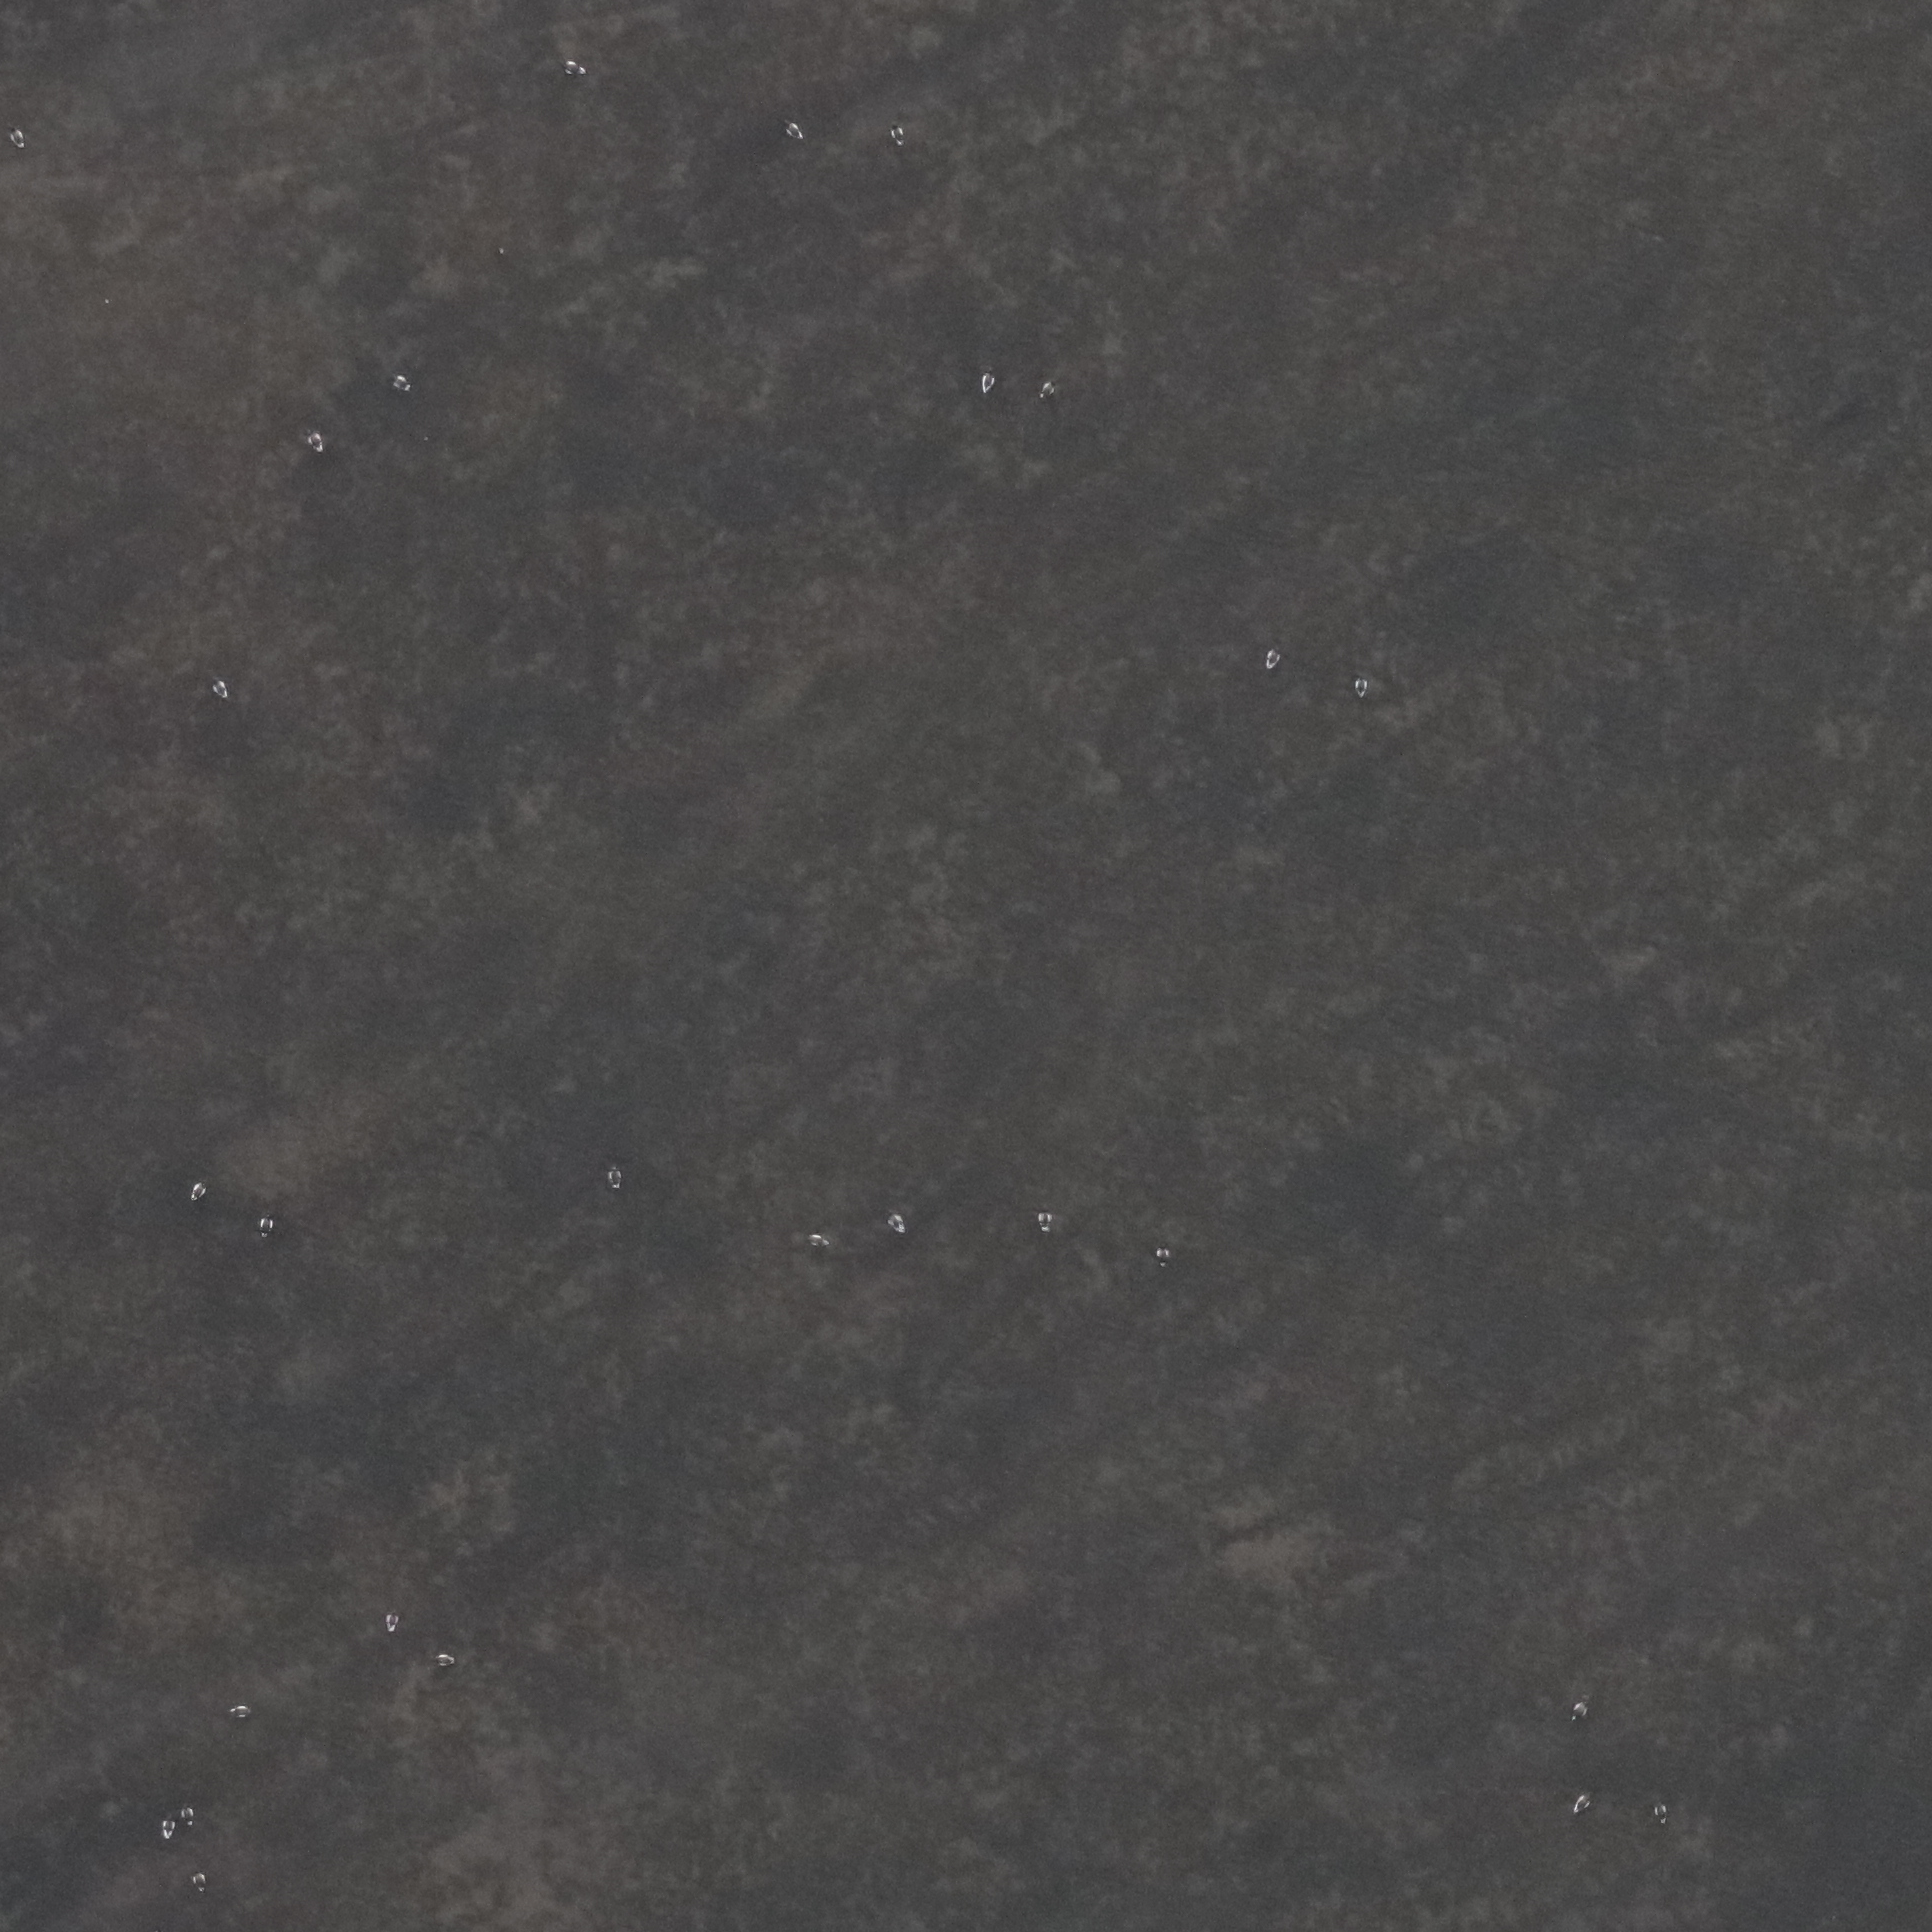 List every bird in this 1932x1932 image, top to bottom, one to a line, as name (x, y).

brant (583, 66)
brant (13, 132)
brant (794, 137)
brant (899, 141)
brant (1000, 384)
brant (390, 386)
brant (1054, 386)
brant (315, 442)
brant (1271, 659)
brant (221, 685)
brant (1361, 687)
brant (614, 1177)
brant (202, 1191)
brant (895, 1220)
brant (1044, 1221)
brant (269, 1227)
brant (813, 1238)
brant (1164, 1253)
brant (396, 1619)
brant (450, 1665)
brant (249, 1709)
brant (1590, 1711)
brant (1588, 1801)
brant (1664, 1810)
brant (191, 1812)
brant (174, 1827)
brant (207, 1885)